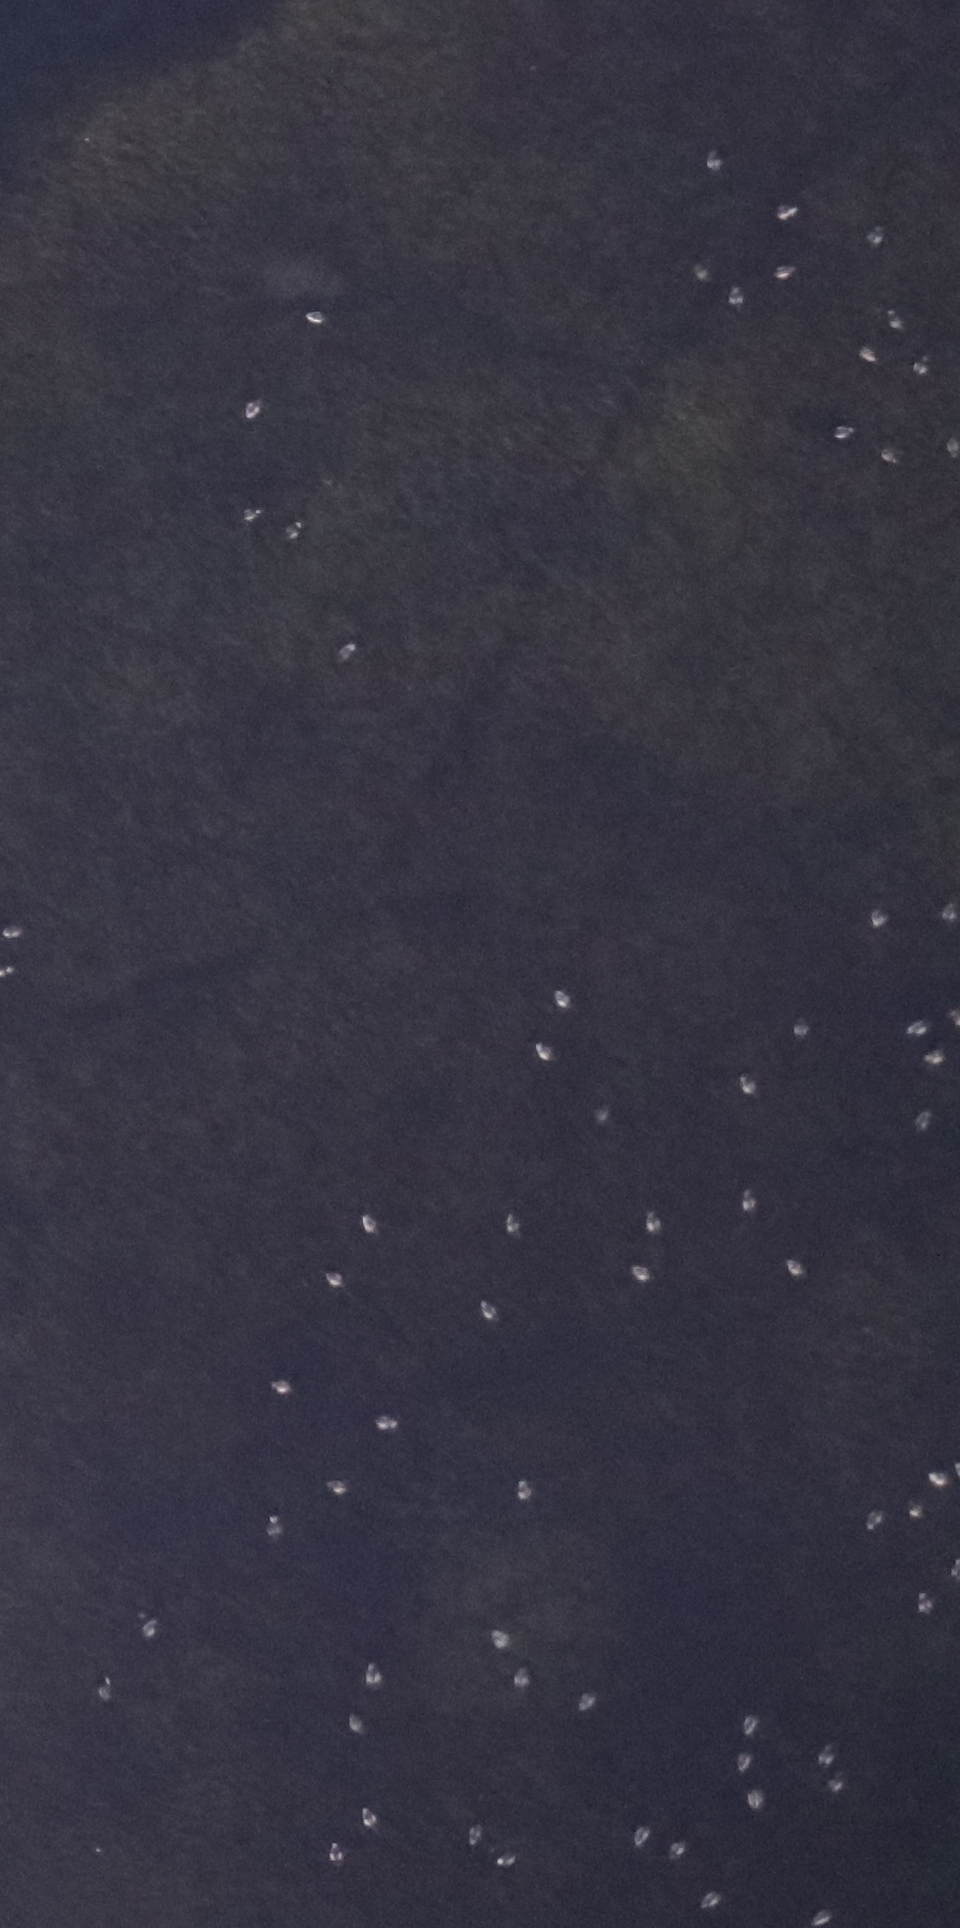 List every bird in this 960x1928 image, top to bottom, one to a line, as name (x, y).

brant (712, 164)
brant (786, 210)
brant (881, 236)
brant (779, 265)
brant (702, 267)
brant (736, 305)
brant (318, 318)
brant (891, 318)
brant (870, 354)
brant (922, 373)
brant (256, 406)
brant (849, 429)
brant (887, 456)
brant (256, 515)
brant (297, 531)
brant (338, 651)
brant (878, 916)
brant (950, 919)
brant (21, 926)
brant (8, 972)
brant (566, 997)
brant (794, 1028)
brant (916, 1032)
brant (545, 1044)
brant (938, 1064)
brant (749, 1076)
brant (602, 1109)
brant (926, 1115)
brant (746, 1195)
brant (652, 1221)
brant (523, 1225)
brant (362, 1232)
brant (802, 1266)
brant (335, 1283)
brant (654, 1283)
brant (501, 1311)
brant (276, 1376)
brant (388, 1419)
brant (937, 1473)
brant (338, 1488)
brant (530, 1494)
brant (917, 1509)
brant (874, 1519)
brant (275, 1523)
brant (924, 1596)
brant (157, 1627)
brant (503, 1637)
brant (374, 1666)
brant (522, 1679)
brant (110, 1680)
brant (580, 1698)
brant (366, 1715)
brant (750, 1726)
brant (823, 1742)
brant (733, 1765)
brant (839, 1788)
brant (750, 1800)
brant (376, 1828)
brant (647, 1831)
brant (470, 1840)
brant (685, 1852)
brant (335, 1853)
brant (492, 1863)
brant (711, 1902)
brant (824, 1912)